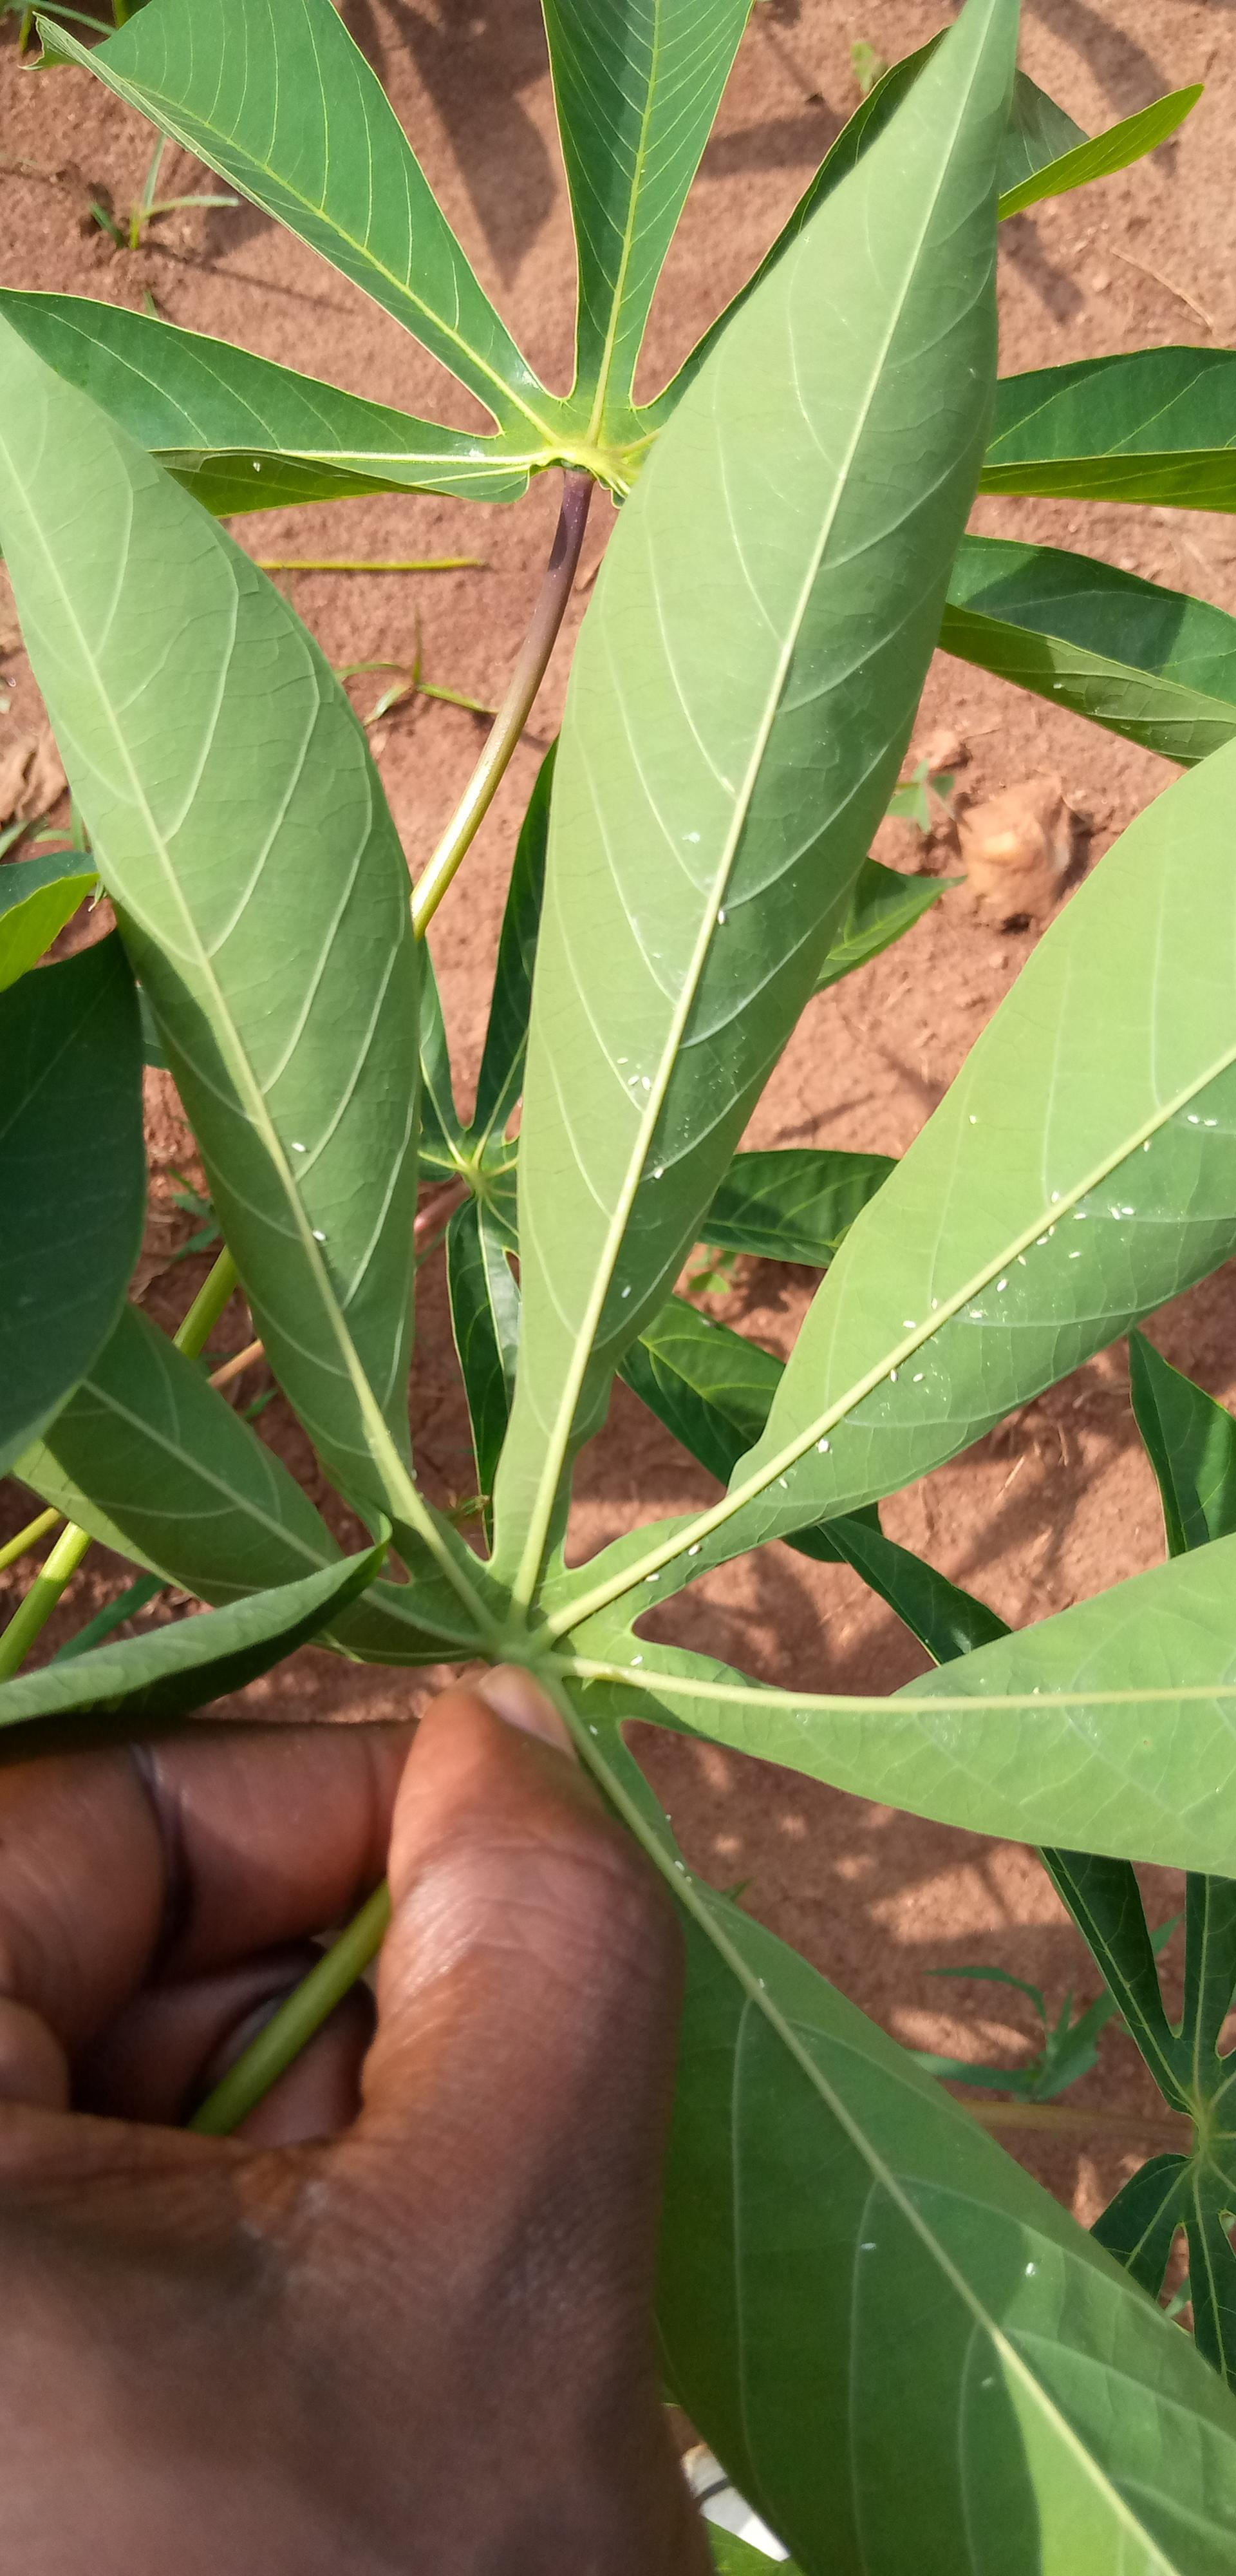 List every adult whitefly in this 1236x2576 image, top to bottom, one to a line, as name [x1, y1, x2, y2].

whitefly [248, 460, 261, 476]
whitefly [1051, 681, 1065, 692]
whitefly [716, 906, 727, 928]
whitefly [613, 1055, 632, 1068]
whitefly [624, 1072, 641, 1086]
whitefly [641, 1072, 652, 1092]
whitefly [966, 1112, 980, 1128]
whitefly [1184, 1113, 1201, 1125]
whitefly [1203, 1115, 1218, 1129]
whitefly [1141, 1138, 1155, 1154]
whitefly [288, 1140, 308, 1155]
whitefly [653, 1166, 664, 1181]
whitefly [1048, 1189, 1062, 1205]
whitefly [1119, 1203, 1136, 1217]
whitefly [1107, 1204, 1121, 1222]
whitefly [1072, 1210, 1087, 1225]
whitefly [1046, 1222, 1057, 1236]
whitefly [310, 1227, 329, 1244]
whitefly [1035, 1234, 1049, 1249]
whitefly [1065, 1249, 1082, 1262]
whitefly [1015, 1252, 1027, 1267]
whitefly [995, 1275, 1009, 1295]
whitefly [619, 1282, 634, 1303]
whitefly [928, 1297, 941, 1312]
whitefly [968, 1308, 984, 1321]
whitefly [900, 1317, 917, 1332]
whitefly [888, 1367, 899, 1386]
whitefly [912, 1369, 929, 1385]
whitefly [816, 1436, 834, 1455]
whitefly [776, 1475, 791, 1492]
whitefly [686, 1544, 706, 1561]
whitefly [643, 1570, 663, 1587]
whitefly [629, 1653, 643, 1669]
whitefly [586, 1722, 599, 1738]
whitefly [673, 1859, 687, 1871]
whitefly [859, 2239, 878, 2253]
whitefly [1023, 2259, 1038, 2280]